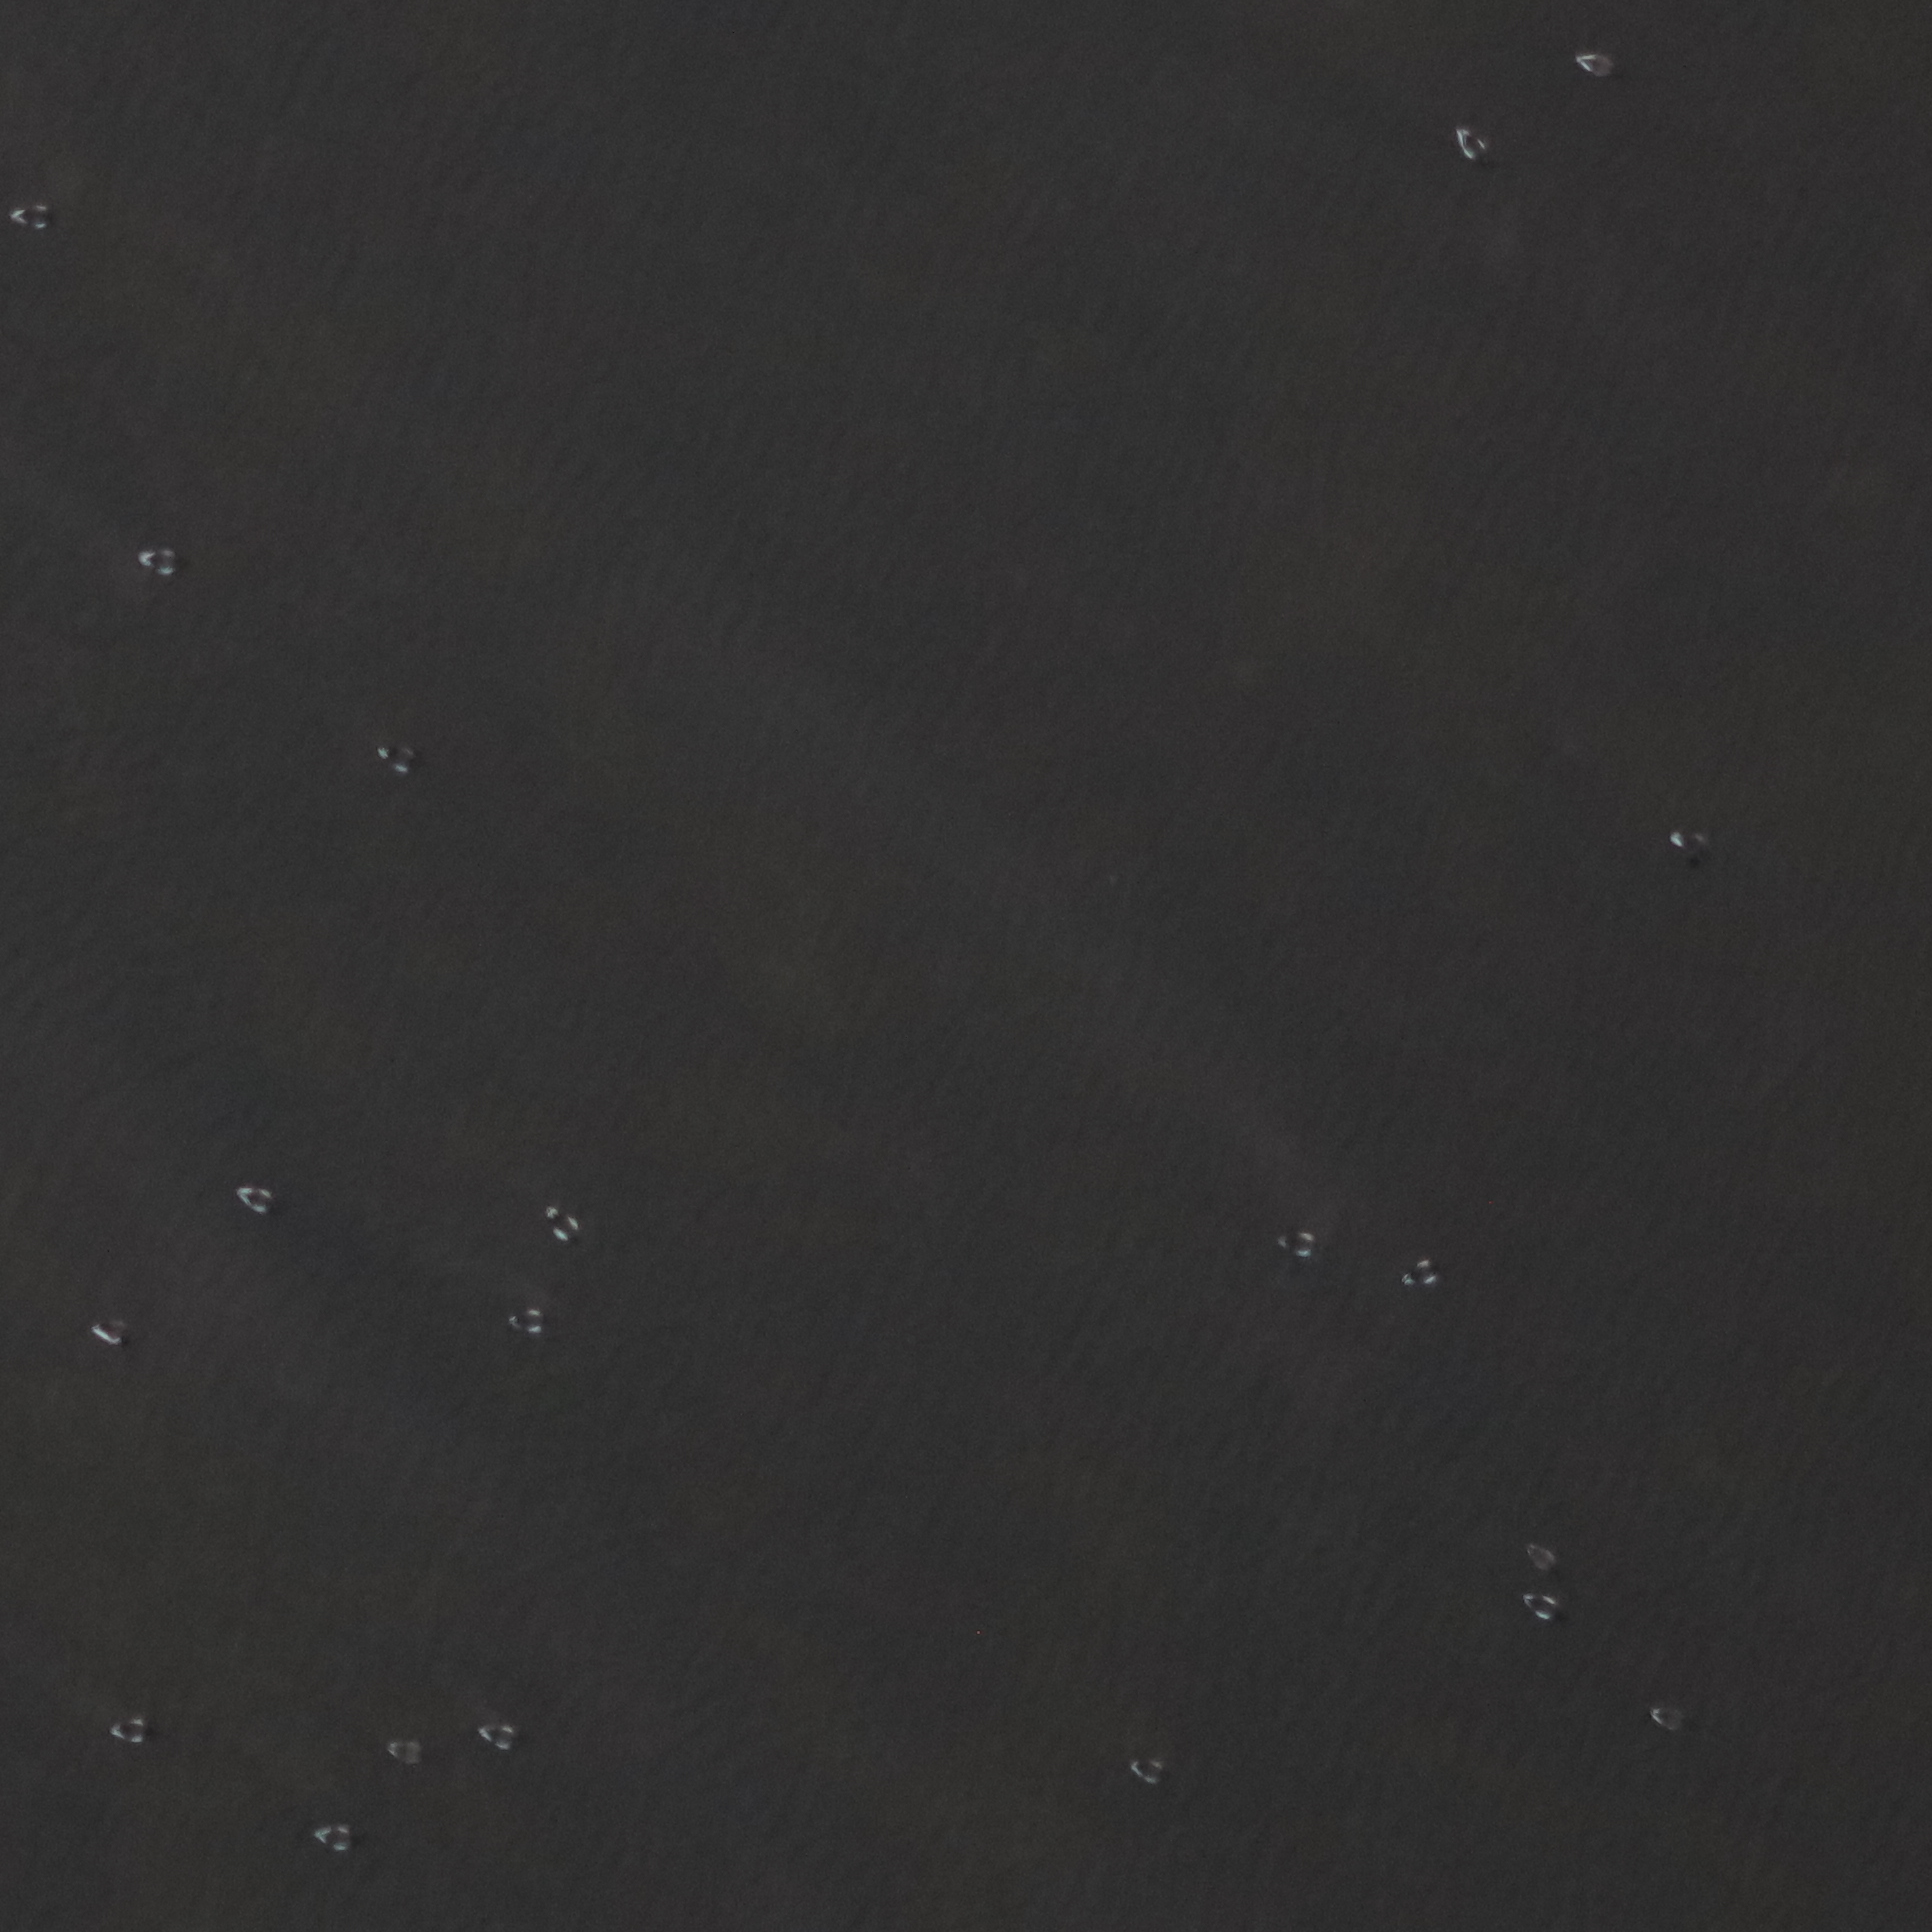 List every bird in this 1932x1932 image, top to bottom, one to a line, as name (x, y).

brant (1598, 64)
brant (1471, 145)
brant (34, 214)
brant (161, 561)
brant (402, 752)
brant (1689, 838)
brant (254, 1197)
brant (565, 1226)
brant (1299, 1242)
brant (1422, 1272)
brant (530, 1321)
brant (110, 1334)
brant (1543, 1555)
brant (1543, 1606)
brant (1674, 1720)
brant (132, 1732)
brant (501, 1737)
brant (407, 1752)
brant (1147, 1771)
brant (339, 1838)